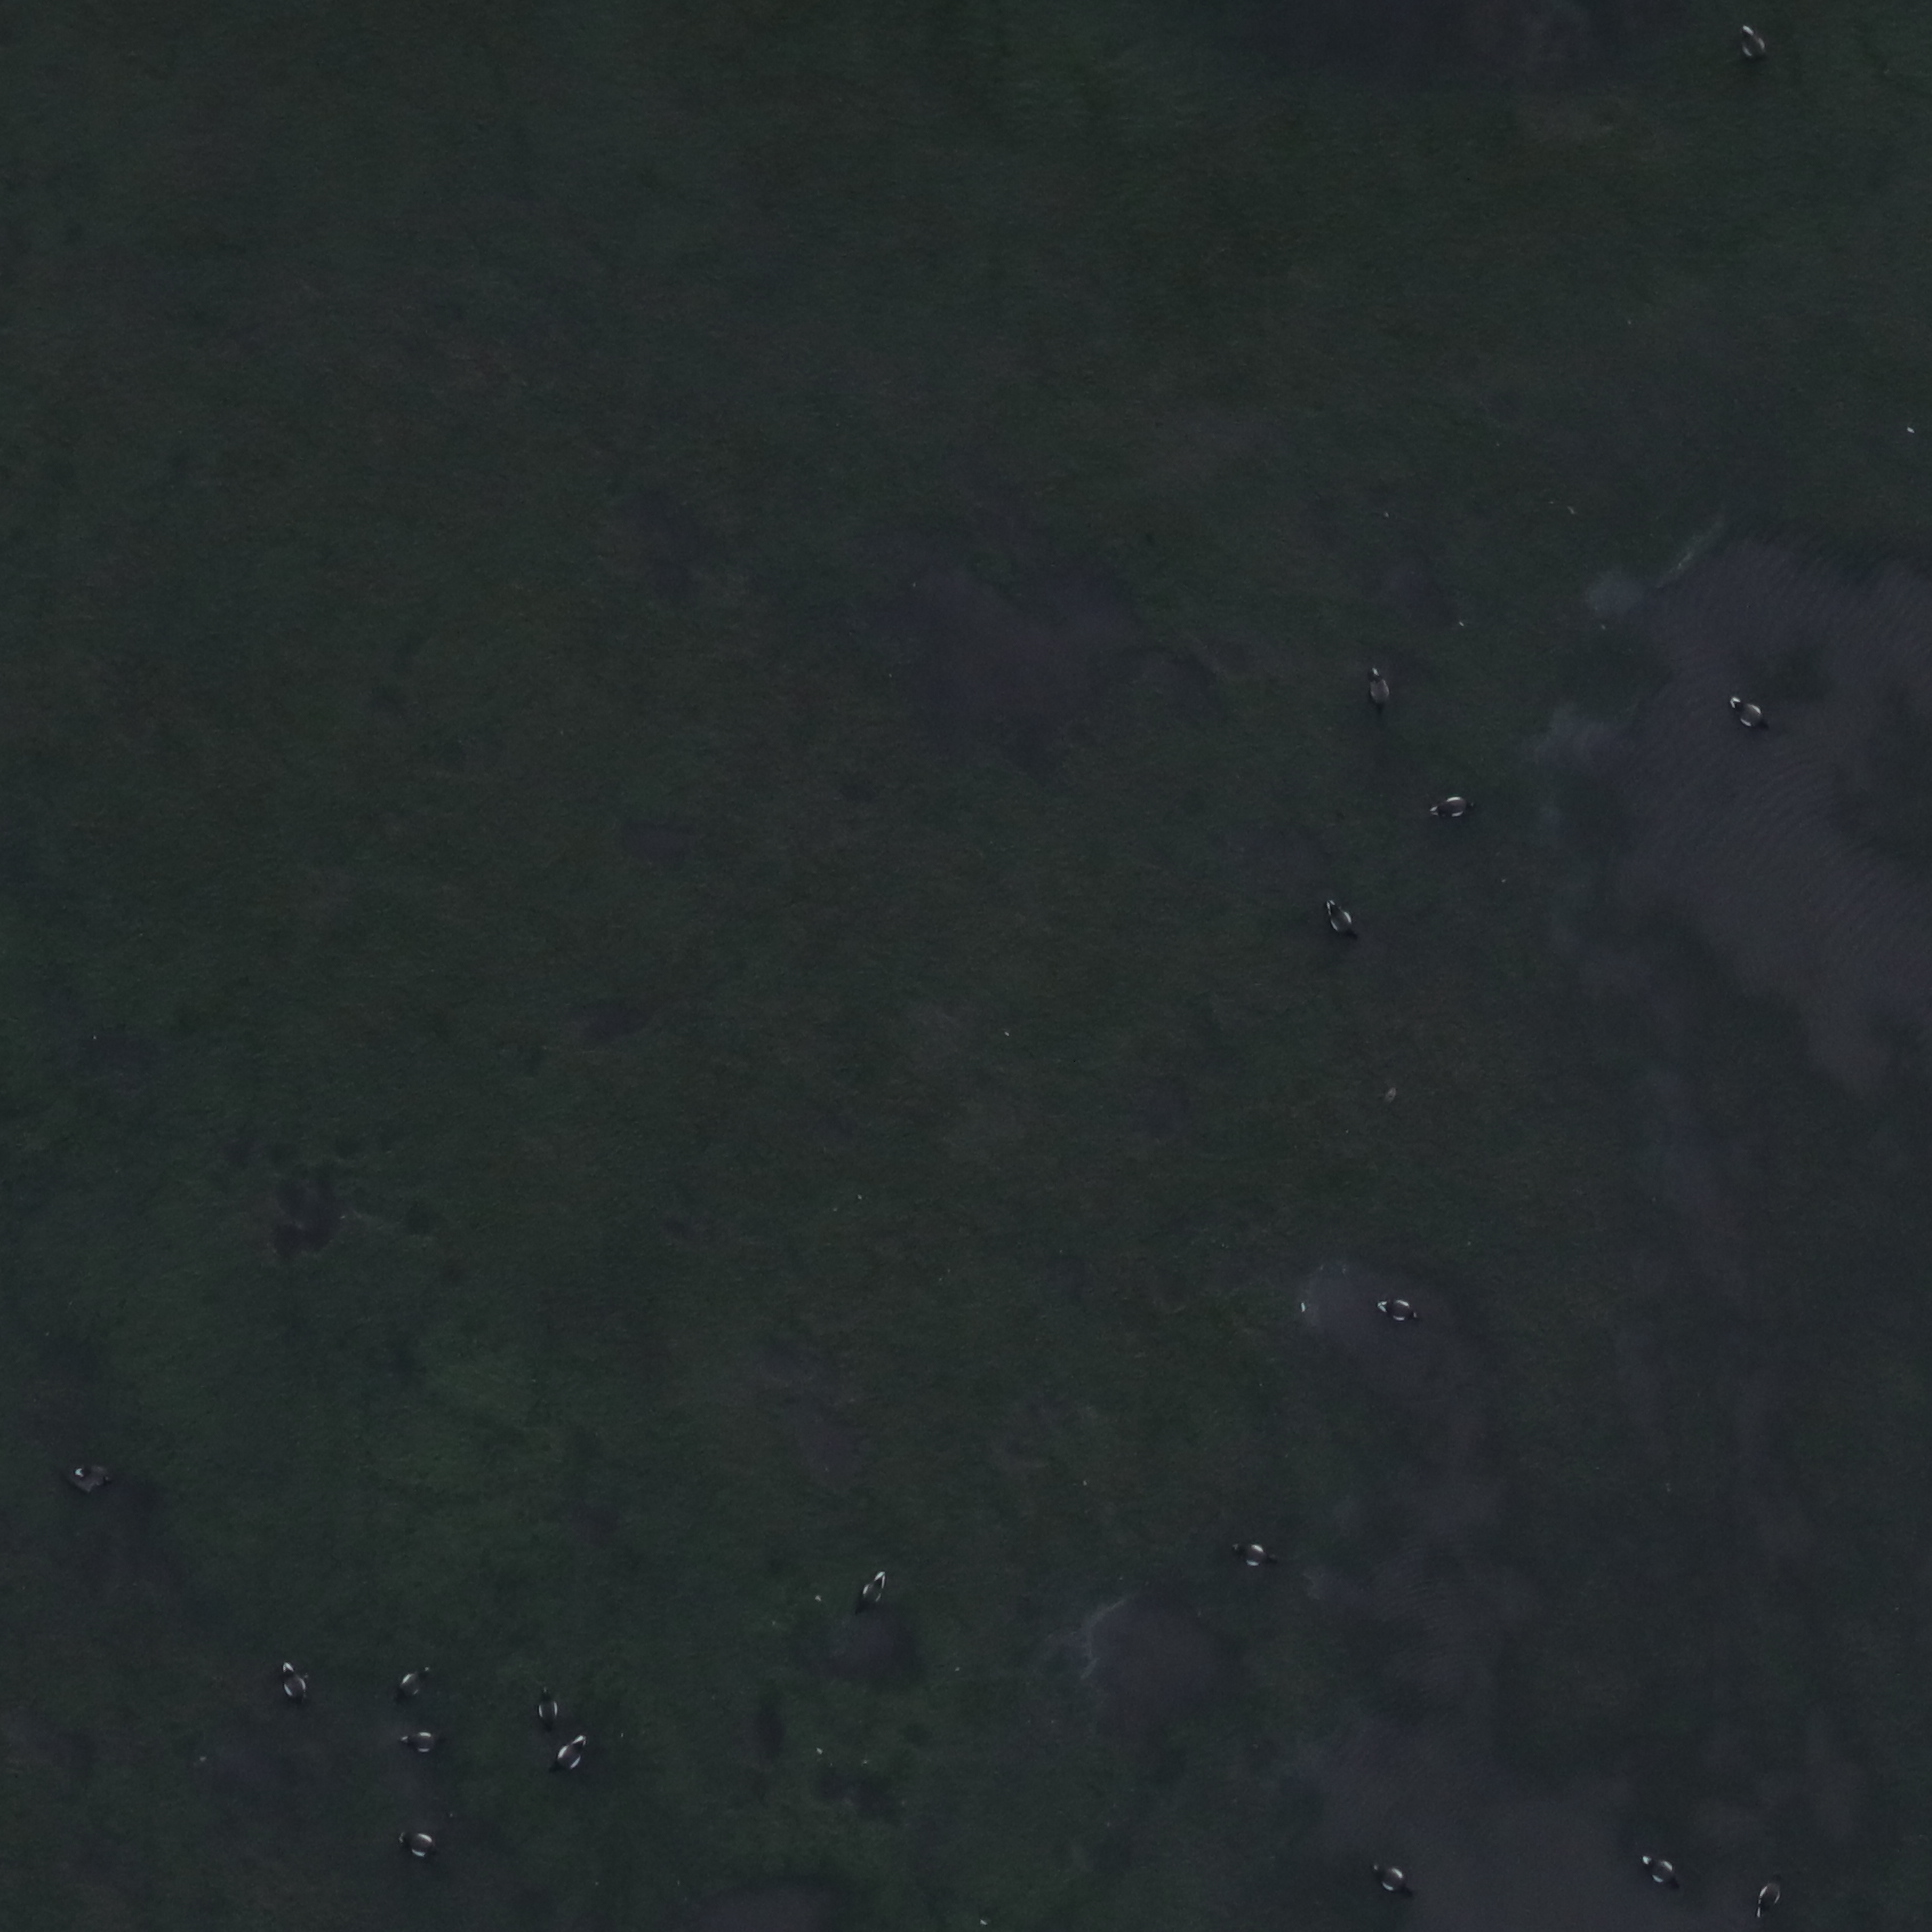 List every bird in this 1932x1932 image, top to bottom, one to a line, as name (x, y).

brant (1750, 42)
brant (1380, 689)
brant (1748, 712)
brant (1451, 807)
brant (1340, 919)
brant (1398, 1310)
brant (89, 1480)
brant (1254, 1556)
brant (873, 1592)
brant (293, 1684)
brant (414, 1685)
brant (548, 1711)
brant (422, 1741)
brant (571, 1754)
brant (419, 1844)
brant (1659, 1871)
brant (1391, 1879)
brant (1768, 1896)